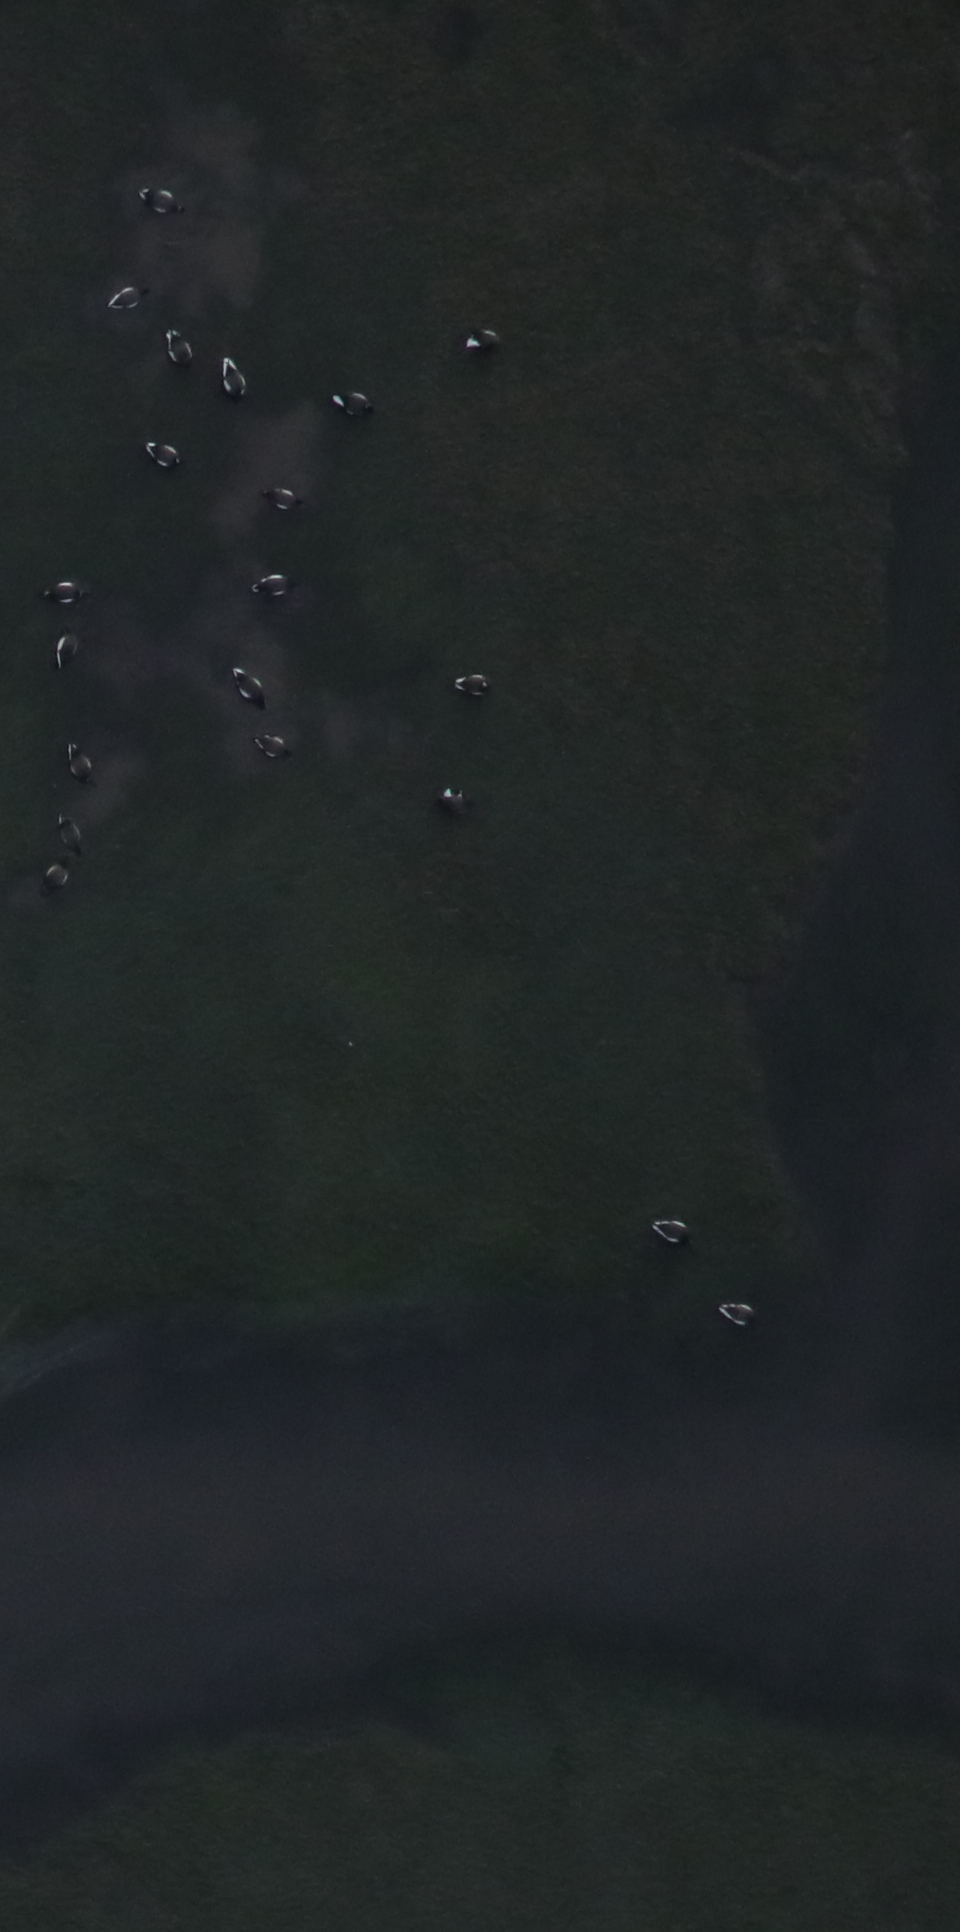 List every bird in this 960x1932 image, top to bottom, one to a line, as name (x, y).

brant (160, 201)
brant (128, 300)
brant (483, 342)
brant (177, 352)
brant (234, 381)
brant (355, 403)
brant (164, 456)
brant (285, 500)
brant (273, 587)
brant (65, 594)
brant (67, 647)
brant (249, 686)
brant (472, 686)
brant (273, 747)
brant (79, 764)
brant (452, 795)
brant (69, 833)
brant (57, 876)
brant (673, 1231)
brant (741, 1314)